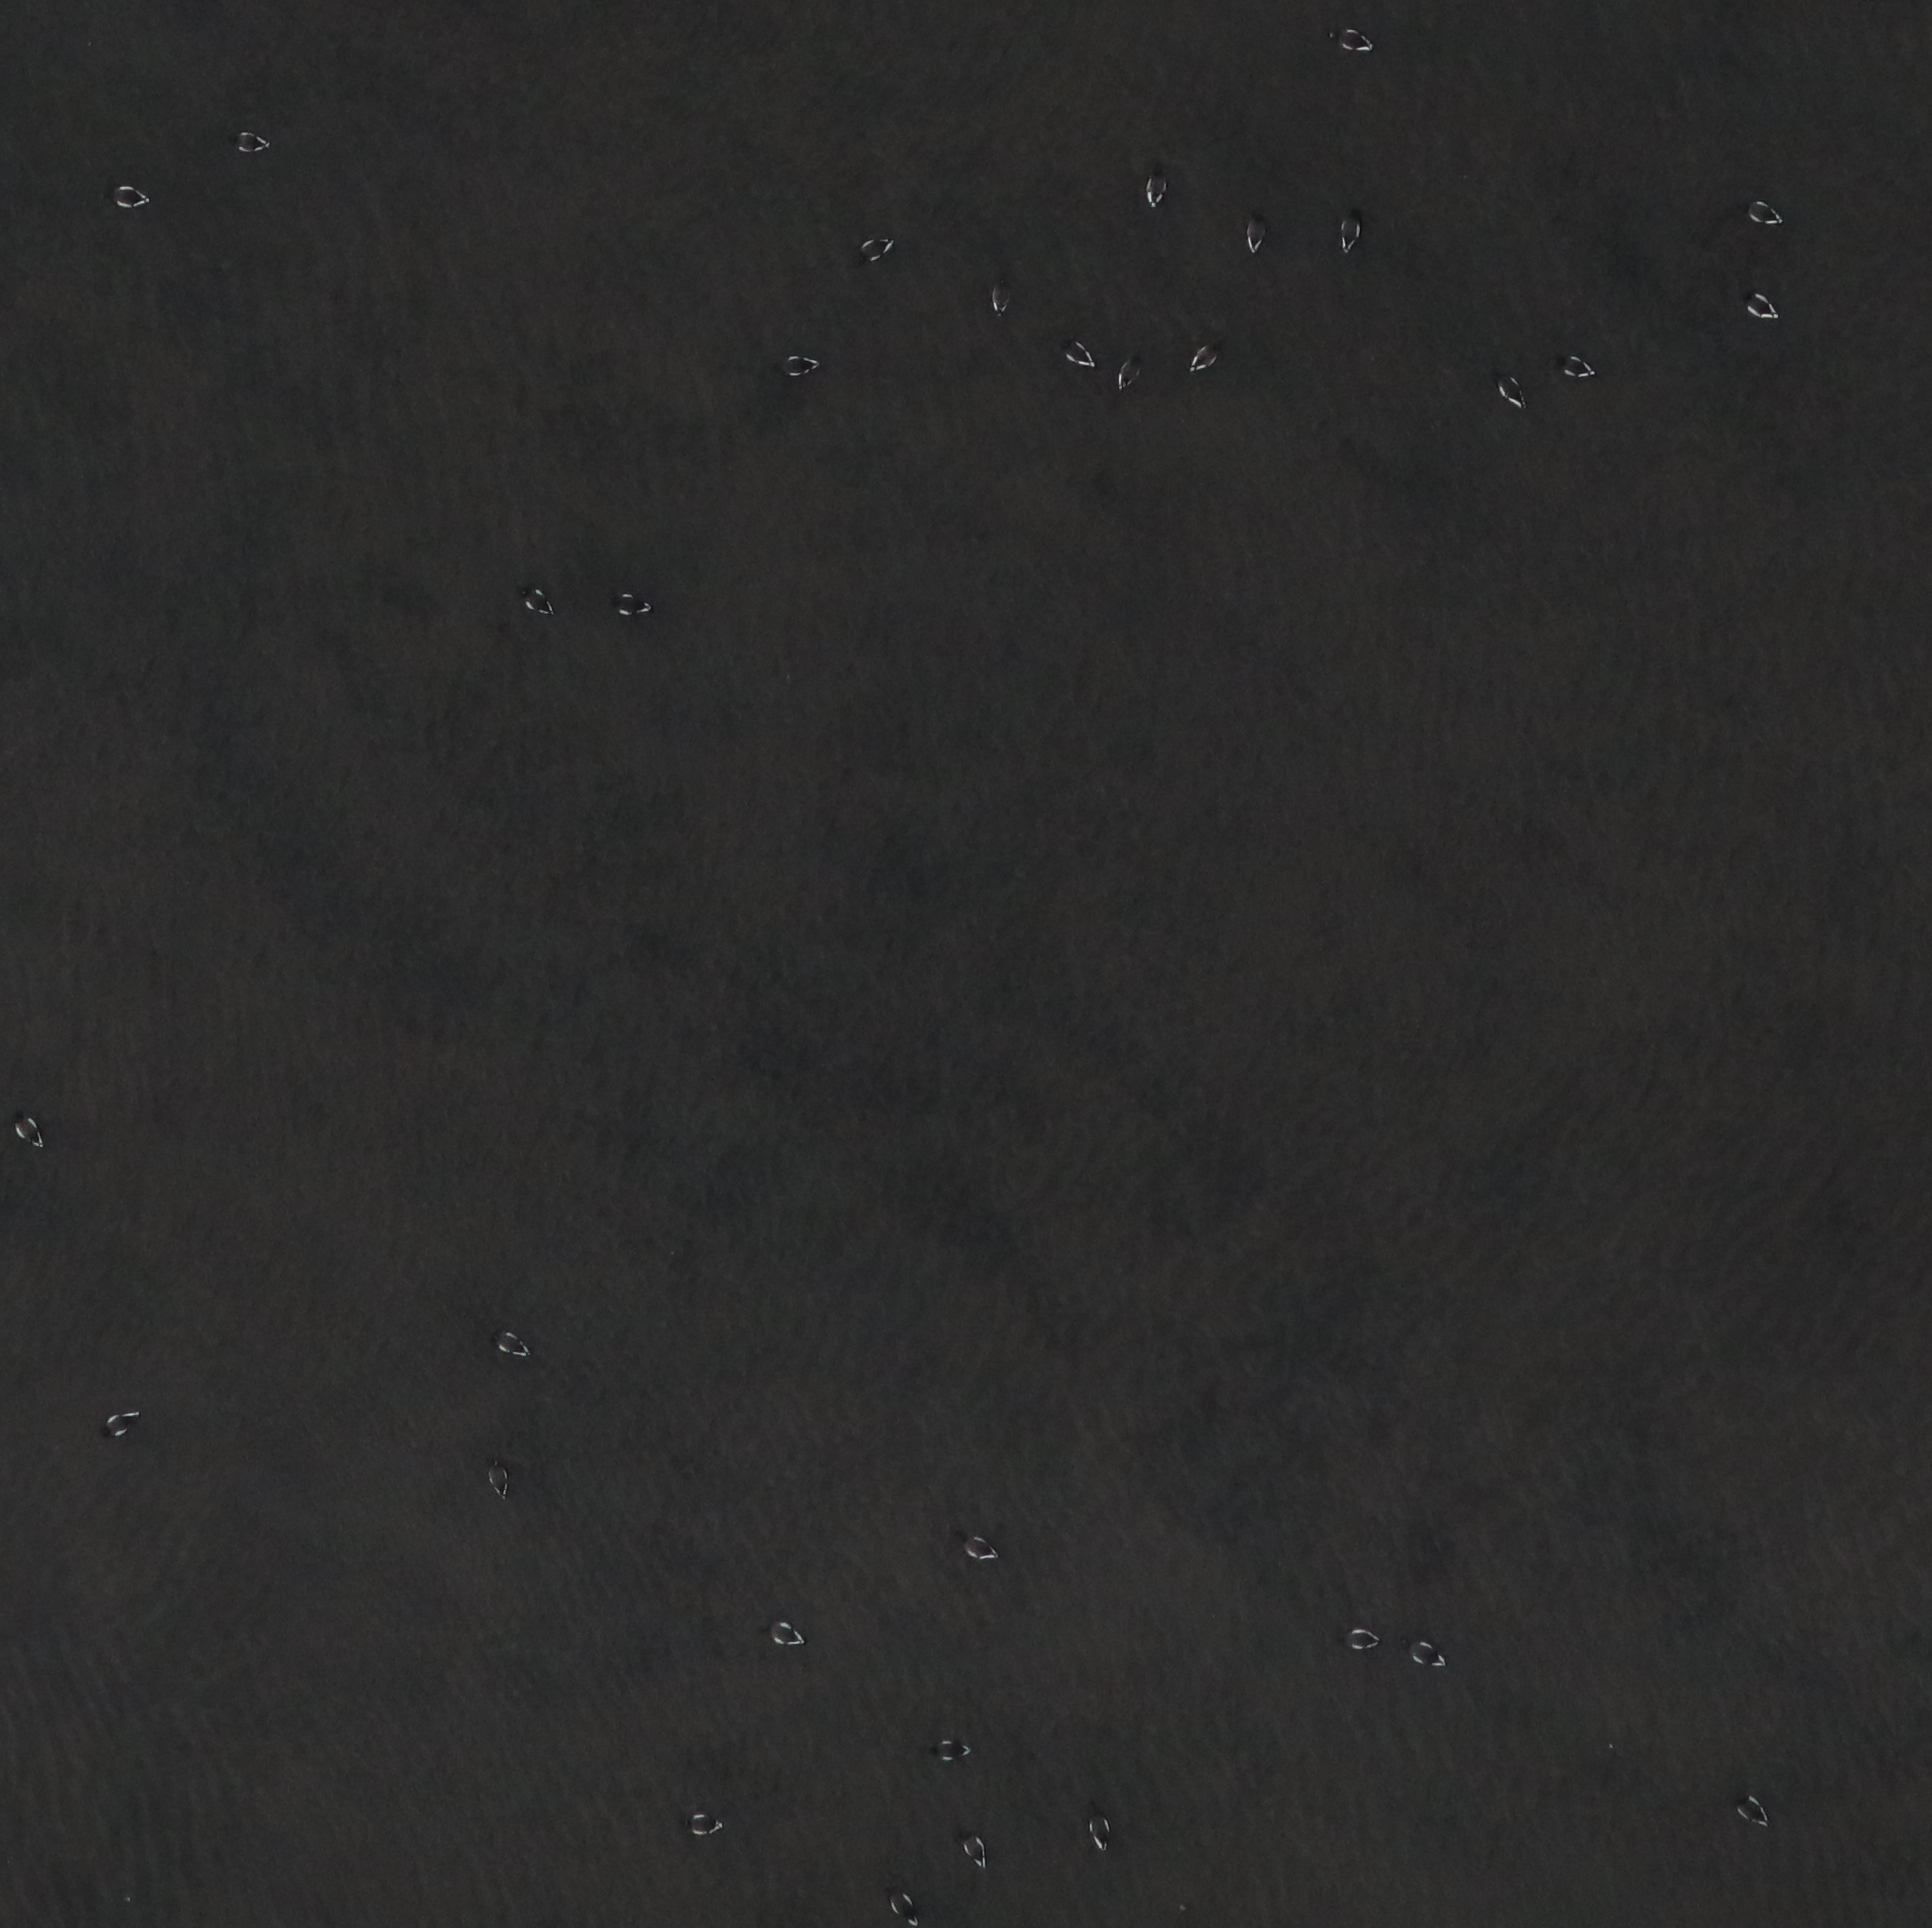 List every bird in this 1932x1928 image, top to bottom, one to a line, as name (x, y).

brant (1352, 39)
brant (249, 140)
brant (1157, 186)
brant (127, 196)
brant (1764, 211)
brant (1351, 229)
brant (1256, 236)
brant (876, 249)
brant (999, 299)
brant (1760, 305)
brant (1079, 353)
brant (1204, 355)
brant (1575, 365)
brant (798, 366)
brant (1129, 371)
brant (1509, 390)
brant (537, 599)
brant (632, 606)
brant (26, 1130)
brant (510, 1343)
brant (120, 1424)
brant (499, 1479)
brant (977, 1547)
brant (783, 1634)
brant (1360, 1640)
brant (1428, 1656)
brant (948, 1749)
brant (1752, 1808)
brant (703, 1825)
brant (1099, 1831)
brant (974, 1849)
brant (905, 1903)